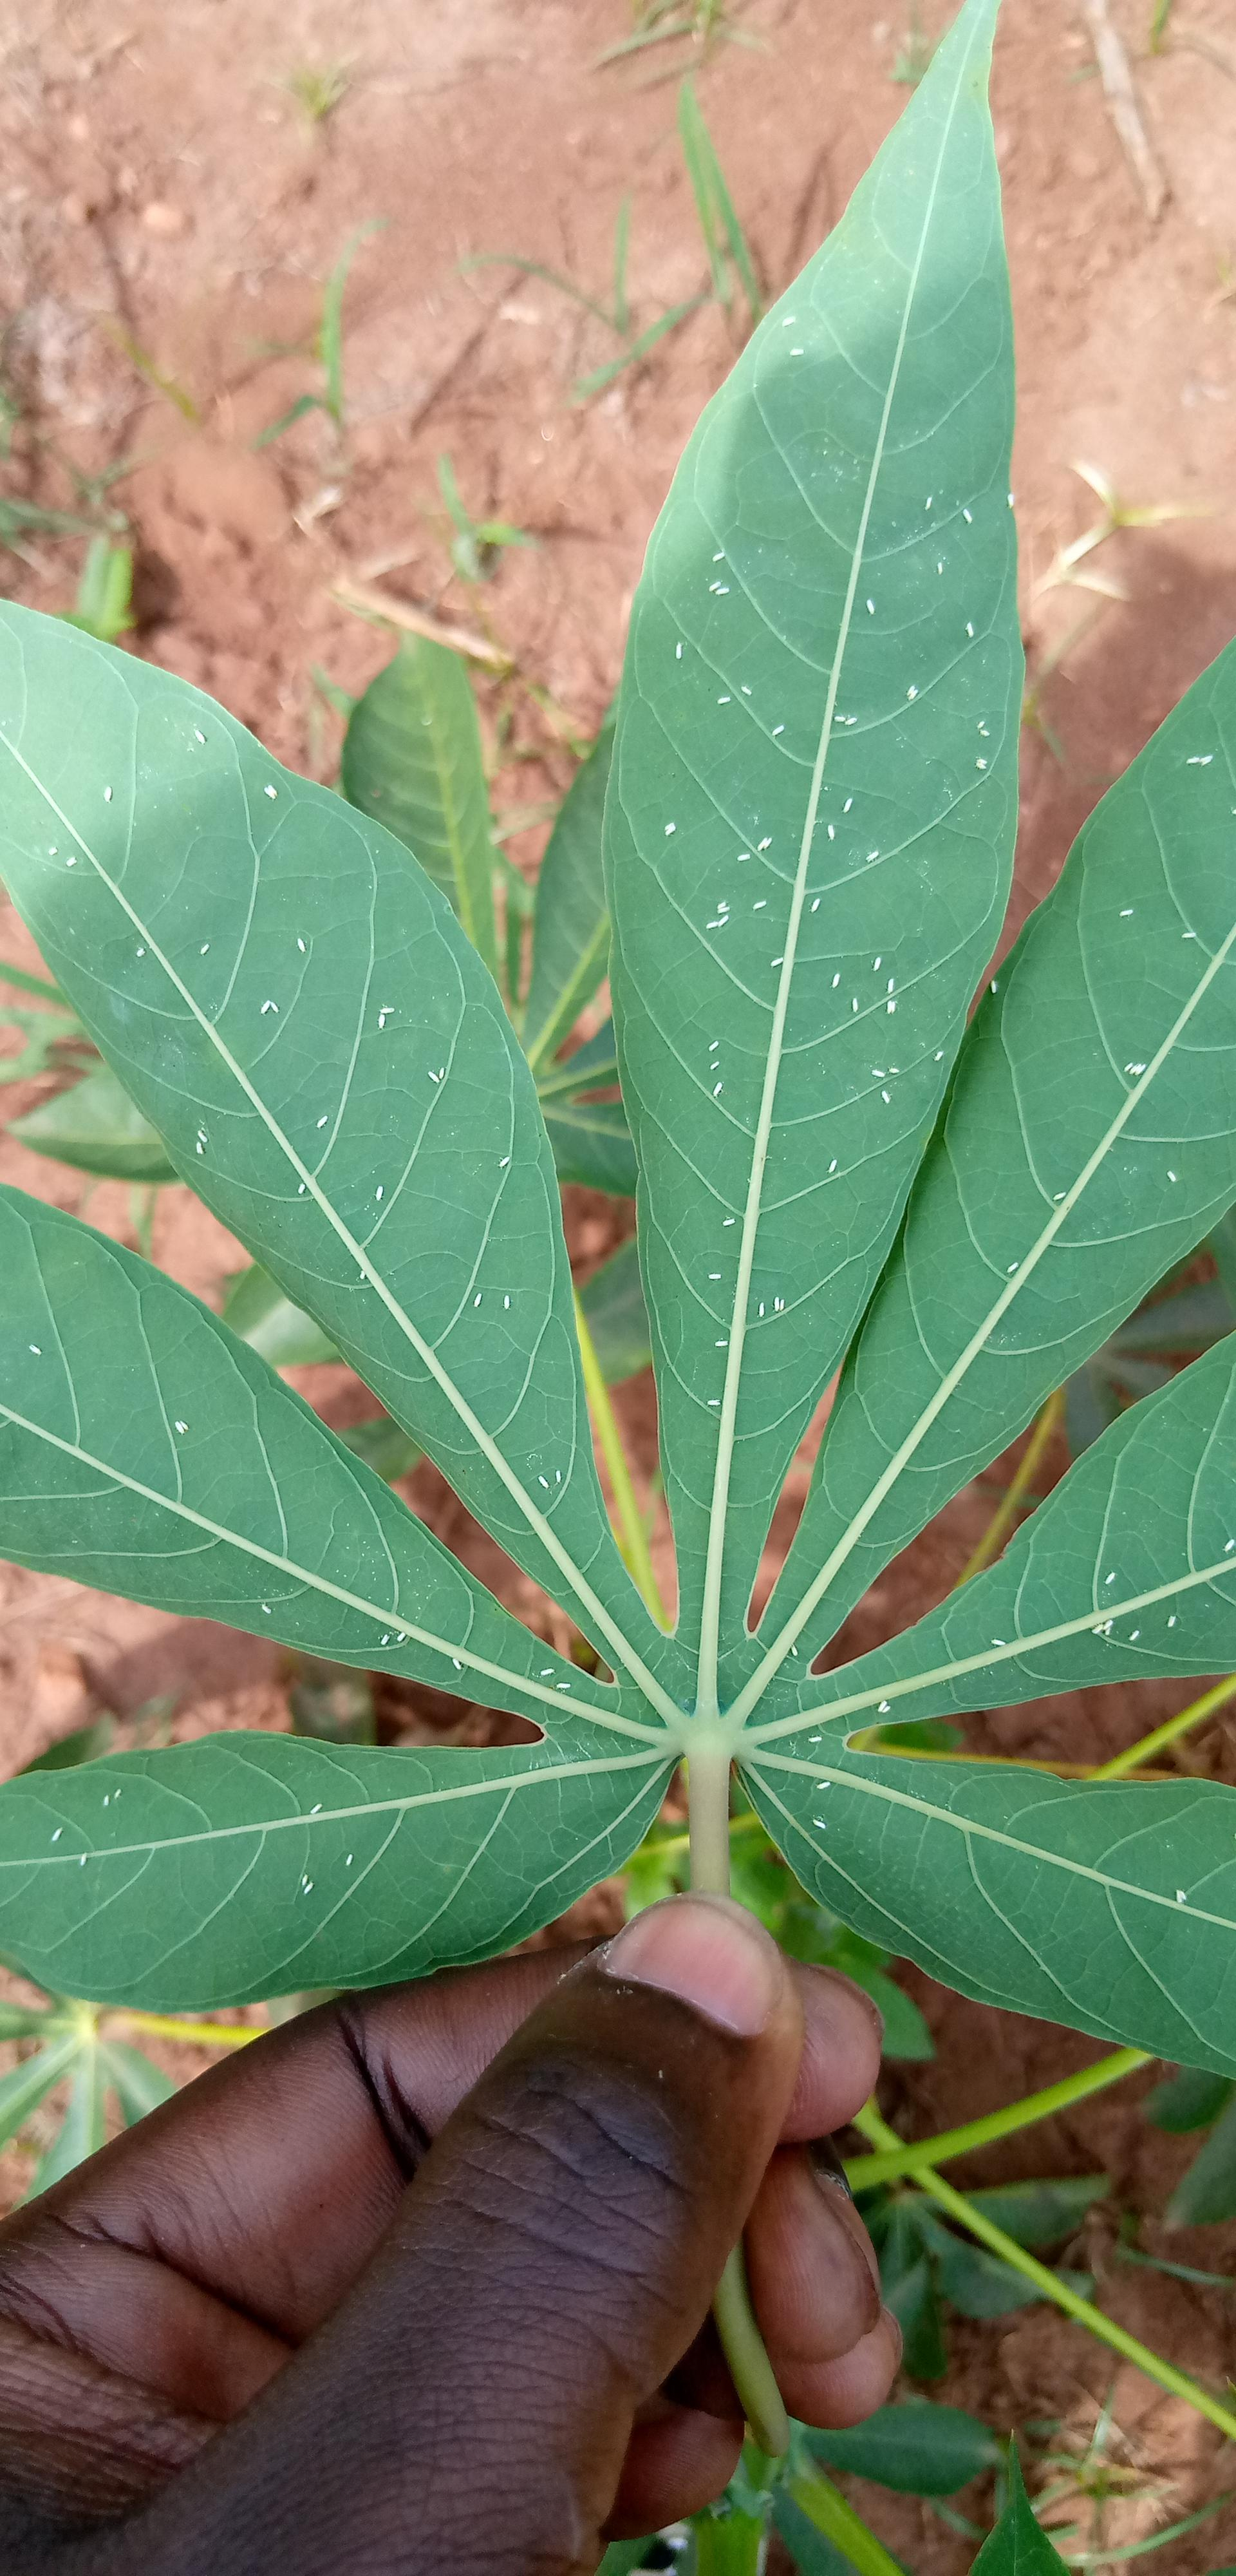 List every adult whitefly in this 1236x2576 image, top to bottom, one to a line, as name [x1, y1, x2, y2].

whitefly [778, 314, 800, 328]
whitefly [788, 345, 805, 360]
whitefly [1006, 489, 1016, 511]
whitefly [921, 494, 935, 515]
whitefly [960, 505, 975, 529]
whitefly [709, 549, 731, 565]
whitefly [935, 560, 945, 577]
whitefly [707, 580, 723, 593]
whitefly [715, 586, 731, 598]
whitefly [864, 596, 879, 618]
whitefly [964, 620, 979, 640]
whitefly [673, 639, 684, 663]
whitefly [906, 681, 921, 703]
whitefly [903, 682, 924, 706]
whitefly [738, 683, 754, 699]
whitefly [714, 694, 734, 706]
whitefly [832, 714, 847, 724]
whitefly [843, 715, 859, 728]
whitefly [975, 717, 986, 730]
whitefly [770, 722, 787, 739]
whitefly [192, 727, 210, 747]
whitefly [978, 728, 993, 740]
whitefly [1200, 753, 1215, 766]
whitefly [975, 756, 989, 765]
whitefly [1184, 756, 1201, 766]
whitefly [973, 762, 989, 771]
whitefly [102, 782, 115, 806]
whitefly [267, 782, 280, 799]
whitefly [263, 786, 276, 801]
whitefly [841, 795, 857, 815]
whitefly [662, 820, 675, 831]
whitefly [825, 821, 839, 842]
whitefly [664, 825, 677, 838]
whitefly [756, 835, 769, 853]
whitefly [763, 835, 774, 851]
whitefly [47, 844, 61, 858]
whitefly [864, 847, 881, 866]
whitefly [734, 851, 754, 863]
whitefly [63, 855, 82, 868]
whitefly [809, 895, 825, 916]
whitefly [751, 897, 769, 913]
whitefly [715, 900, 728, 911]
whitefly [716, 904, 732, 916]
whitefly [1118, 907, 1134, 919]
whitefly [718, 914, 732, 929]
whitefly [703, 920, 718, 931]
whitefly [1179, 929, 1200, 942]
whitefly [296, 935, 310, 956]
whitefly [198, 941, 212, 958]
whitefly [134, 945, 149, 961]
whitefly [871, 954, 883, 975]
whitefly [768, 955, 788, 970]
whitefly [829, 971, 843, 991]
whitefly [885, 976, 896, 996]
whitefly [988, 978, 1002, 996]
whitefly [849, 994, 861, 1014]
whitefly [892, 996, 896, 1016]
whitefly [258, 999, 271, 1016]
whitefly [270, 999, 282, 1015]
whitefly [885, 999, 892, 1016]
whitefly [378, 1005, 397, 1015]
whitefly [377, 1012, 387, 1032]
whitefly [706, 1039, 722, 1054]
whitefly [932, 1048, 948, 1063]
whitefly [707, 1059, 723, 1072]
whitefly [1123, 1061, 1135, 1073]
whitefly [1128, 1061, 1142, 1075]
whitefly [1135, 1061, 1147, 1077]
whitefly [438, 1065, 446, 1081]
whitefly [886, 1065, 902, 1076]
whitefly [869, 1068, 887, 1079]
whitefly [425, 1069, 441, 1085]
whitefly [710, 1080, 727, 1101]
whitefly [880, 1088, 892, 1107]
whitefly [314, 1113, 331, 1132]
whitefly [195, 1128, 210, 1143]
whitefly [194, 1141, 206, 1157]
whitefly [496, 1153, 512, 1170]
whitefly [823, 1156, 840, 1177]
whitefly [1165, 1168, 1179, 1185]
whitefly [296, 1181, 307, 1198]
whitefly [372, 1182, 387, 1204]
whitefly [1049, 1189, 1067, 1204]
whitefly [720, 1216, 738, 1229]
whitefly [1003, 1260, 1021, 1276]
whitefly [358, 1268, 368, 1281]
whitefly [706, 1272, 726, 1283]
whitefly [472, 1290, 485, 1310]
whitefly [501, 1292, 512, 1312]
whitefly [773, 1294, 780, 1314]
whitefly [780, 1296, 787, 1314]
whitefly [757, 1299, 767, 1320]
whitefly [712, 1339, 731, 1349]
whitefly [27, 1341, 45, 1358]
whitefly [706, 1397, 724, 1409]
whitefly [179, 1419, 191, 1431]
whitefly [174, 1419, 185, 1435]
whitefly [554, 1467, 564, 1484]
whitefly [537, 1473, 551, 1490]
whitefly [1221, 1536, 1235, 1554]
whitefly [1101, 1569, 1118, 1587]
whitefly [259, 1601, 276, 1617]
whitefly [1165, 1612, 1177, 1631]
whitefly [1104, 1618, 1114, 1631]
whitefly [1091, 1621, 1104, 1634]
whitefly [1126, 1628, 1142, 1643]
whitefly [395, 1630, 409, 1643]
whitefly [379, 1632, 394, 1649]
whitefly [989, 1636, 1007, 1647]
whitefly [789, 1643, 803, 1660]
whitefly [449, 1656, 466, 1672]
whitefly [538, 1663, 558, 1677]
whitefly [552, 1680, 574, 1692]
whitefly [877, 1699, 889, 1713]
whitefly [882, 1704, 893, 1714]
whitefly [806, 1734, 824, 1745]
whitefly [814, 1778, 834, 1791]
whitefly [112, 1786, 124, 1801]
whitefly [102, 1792, 112, 1809]
whitefly [308, 1801, 325, 1815]
whitefly [810, 1815, 830, 1830]
whitefly [49, 1824, 66, 1844]
whitefly [79, 1850, 90, 1869]
whitefly [344, 1851, 353, 1868]
whitefly [300, 1871, 310, 1886]
whitefly [303, 1881, 317, 1896]
whitefly [1174, 1888, 1184, 1905]
whitefly [1177, 1889, 1188, 1902]